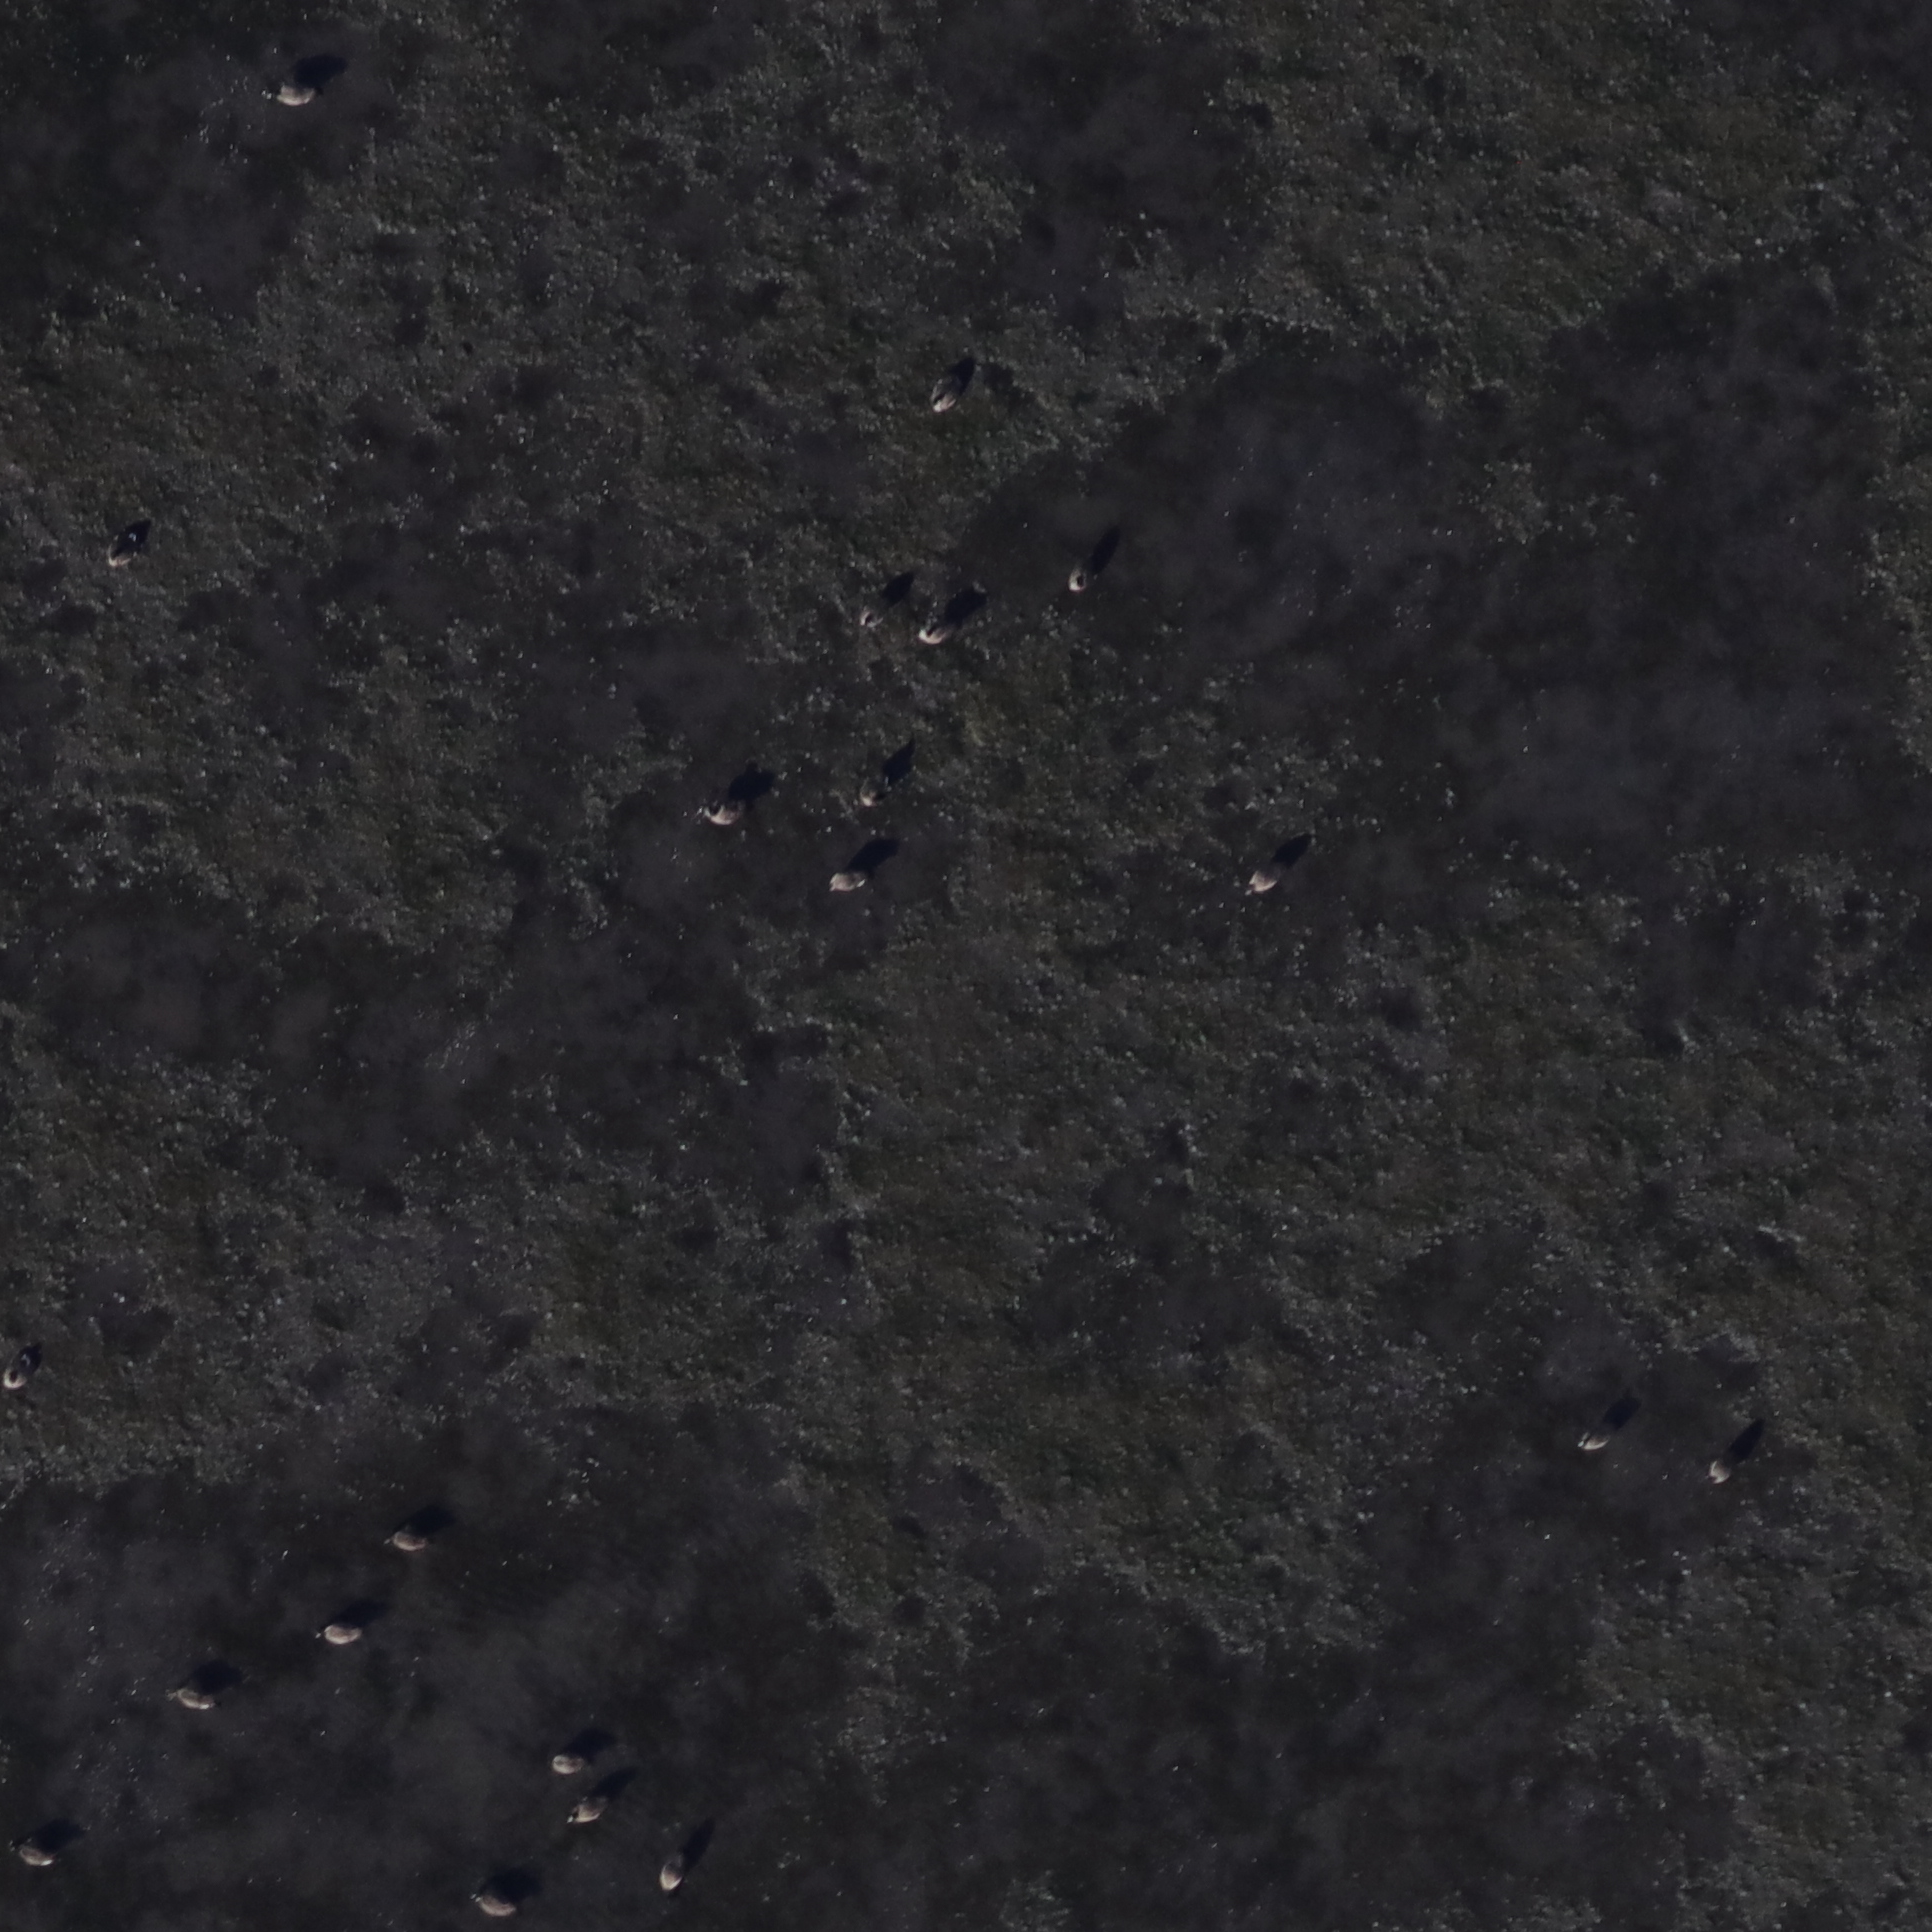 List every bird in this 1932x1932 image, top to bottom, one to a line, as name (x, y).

Canada goose (292, 93)
Canada goose (945, 396)
Canada goose (120, 555)
Canada goose (1085, 573)
Canada goose (867, 620)
Canada goose (934, 633)
Canada goose (875, 789)
Canada goose (723, 814)
Canada goose (1262, 880)
Canada goose (846, 890)
Canada goose (15, 1374)
Canada goose (1593, 1432)
Canada goose (1718, 1471)
Canada goose (410, 1539)
Canada goose (341, 1634)
Canada goose (193, 1696)
Canada goose (569, 1764)
Canada goose (589, 1810)
Canada goose (35, 1852)
Canada goose (672, 1876)
Canada goose (493, 1903)